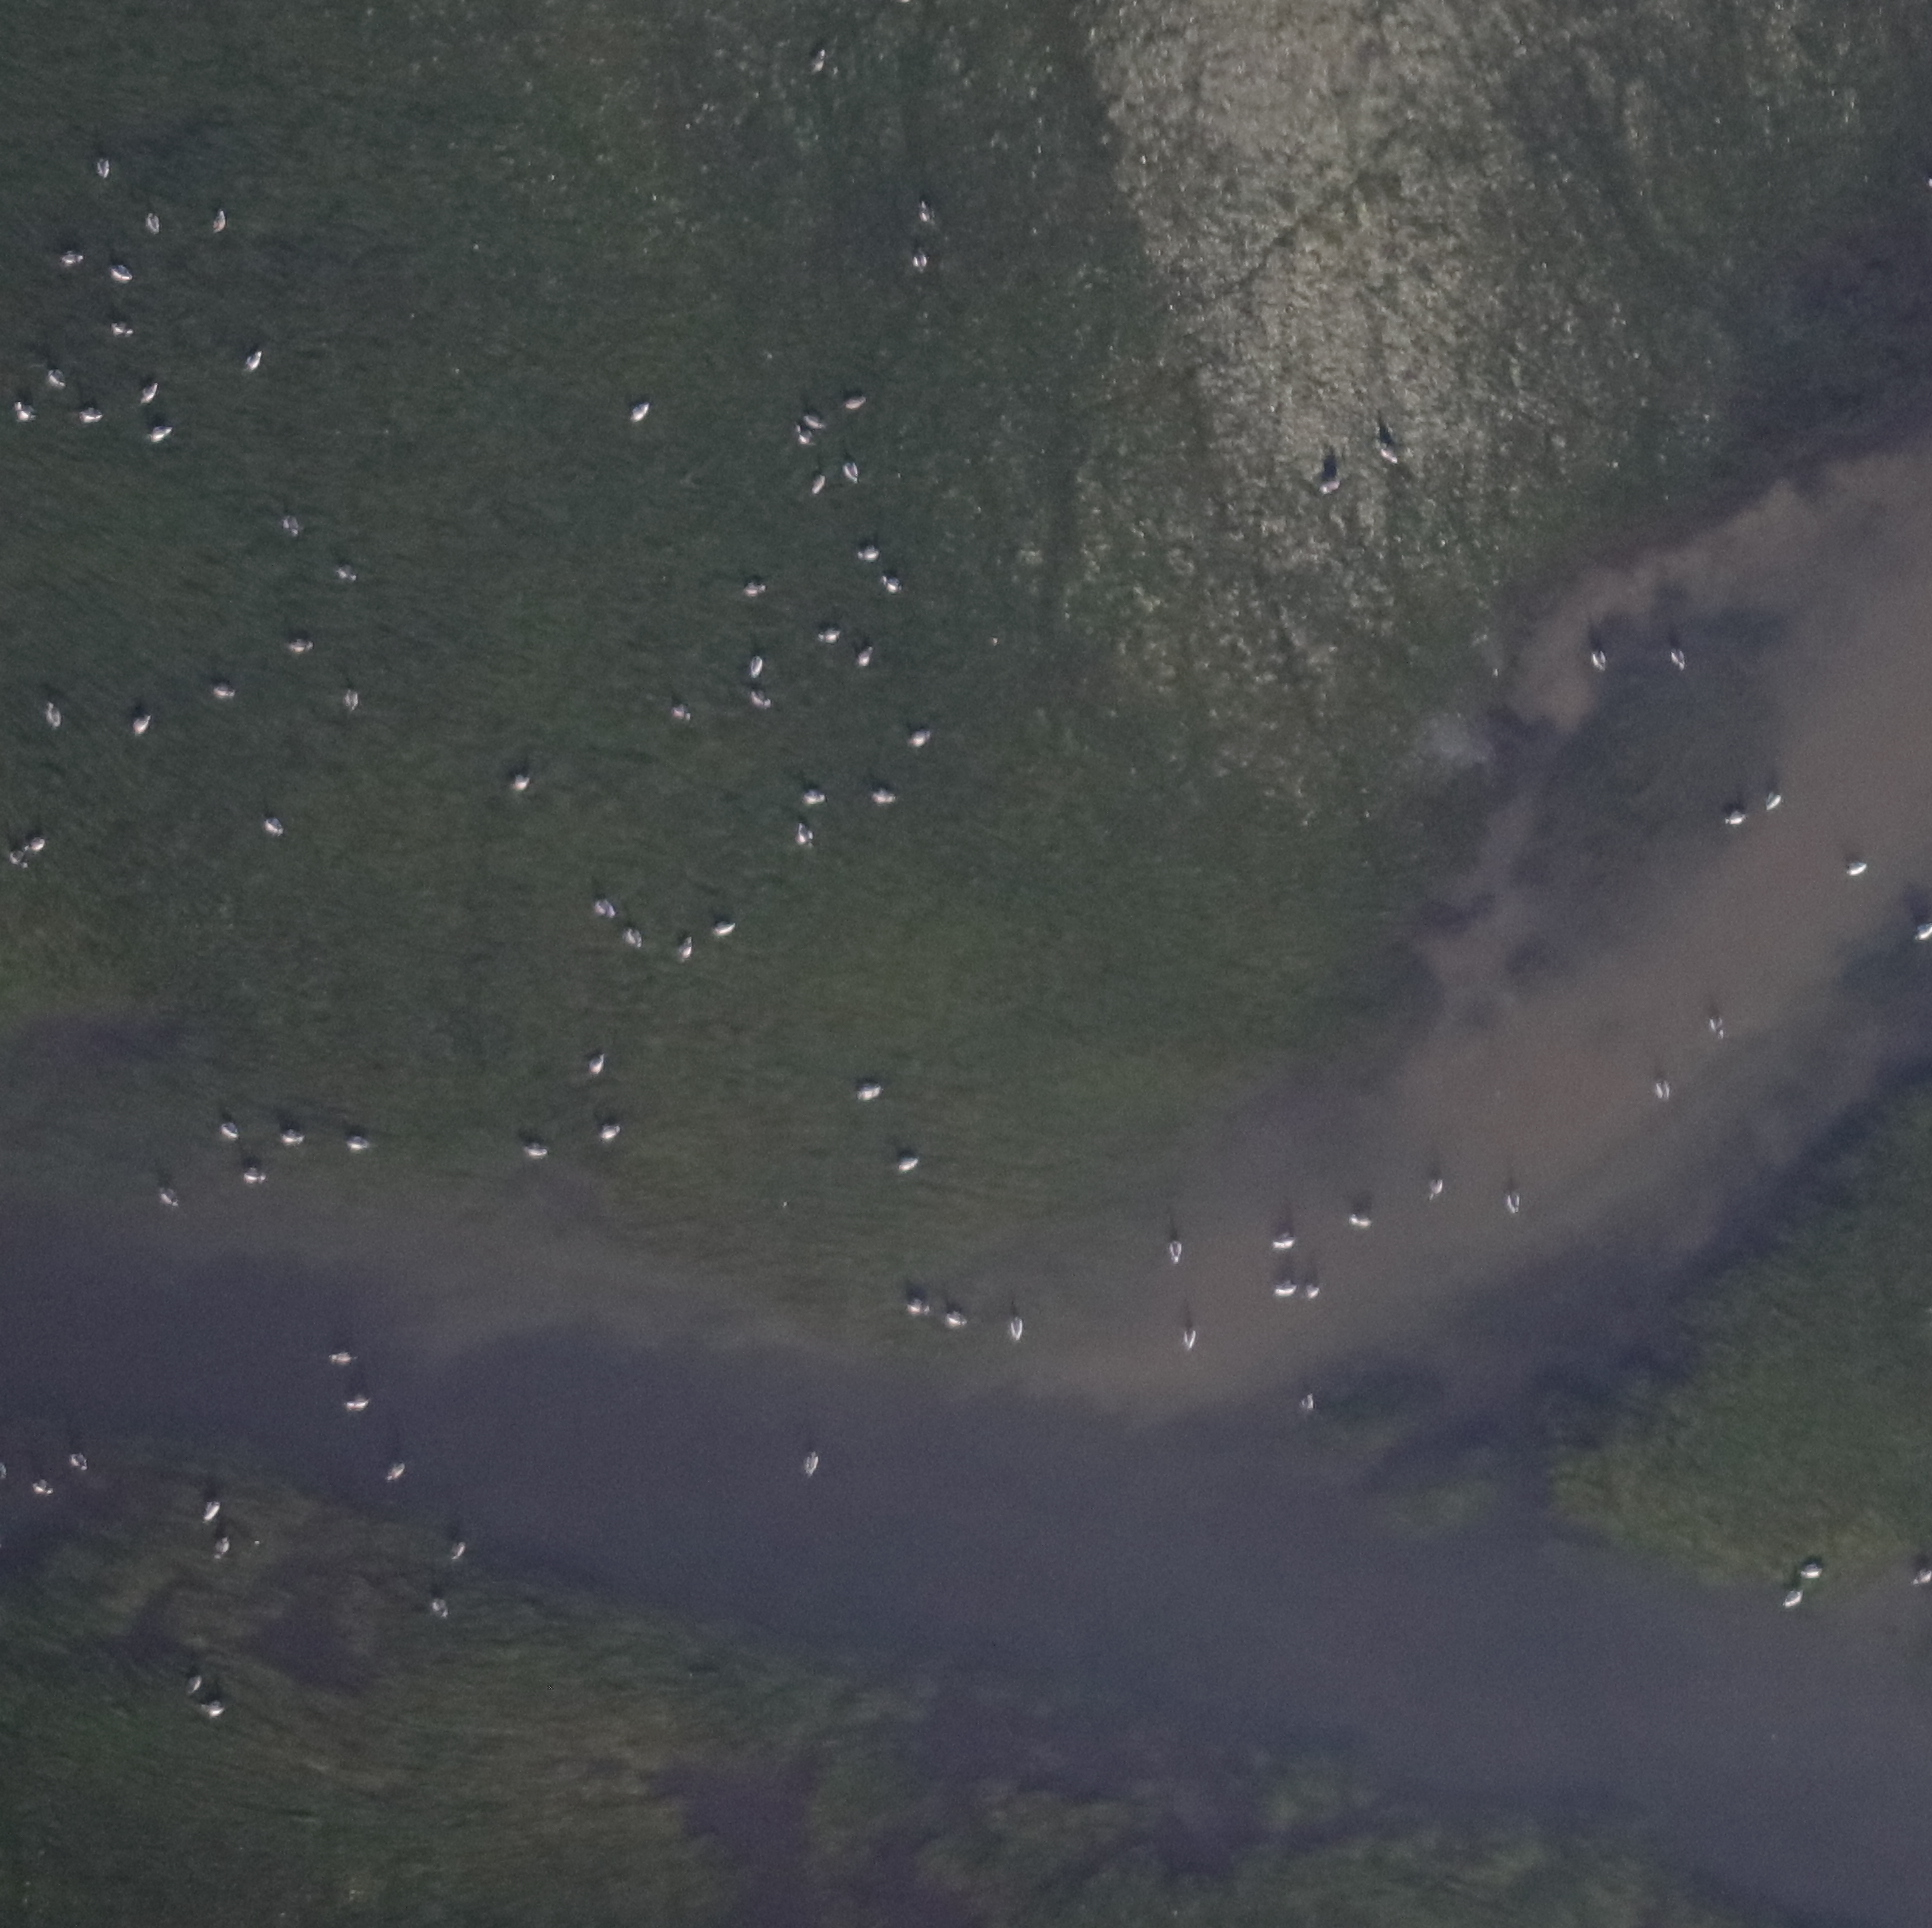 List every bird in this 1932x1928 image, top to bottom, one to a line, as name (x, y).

brant (821, 60)
brant (107, 168)
brant (923, 206)
brant (153, 220)
brant (221, 220)
brant (74, 256)
brant (923, 262)
brant (124, 273)
brant (125, 330)
brant (247, 367)
brant (65, 379)
brant (148, 392)
brant (851, 402)
brant (31, 406)
brant (651, 412)
brant (813, 414)
brant (103, 421)
brant (800, 434)
brant (166, 438)
brant (1393, 455)
brant (856, 470)
brant (1329, 486)
brant (831, 492)
brant (288, 528)
brant (870, 556)
brant (349, 577)
brant (895, 584)
brant (754, 595)
brant (832, 629)
brant (305, 634)
brant (865, 655)
brant (1687, 663)
brant (759, 664)
brant (1607, 665)
brant (230, 681)
brant (771, 696)
brant (356, 706)
brant (62, 714)
brant (681, 714)
brant (146, 718)
brant (920, 739)
brant (537, 779)
brant (892, 792)
brant (825, 798)
brant (1775, 805)
brant (1745, 812)
brant (813, 830)
brant (44, 834)
brant (276, 839)
brant (21, 859)
brant (1860, 863)
brant (609, 898)
brant (725, 928)
brant (1914, 928)
brant (643, 940)
brant (694, 956)
brant (1720, 1030)
brant (596, 1065)
brant (1668, 1087)
brant (870, 1093)
brant (619, 1128)
brant (232, 1132)
brant (289, 1136)
brant (362, 1148)
brant (533, 1157)
brant (911, 1163)
brant (254, 1176)
brant (1441, 1184)
brant (172, 1197)
brant (1517, 1197)
brant (1369, 1219)
brant (1279, 1236)
brant (1173, 1253)
brant (1279, 1288)
brant (1315, 1291)
brant (922, 1302)
brant (957, 1318)
brant (1188, 1329)
brant (1022, 1331)
brant (342, 1352)
brant (361, 1401)
brant (1315, 1406)
brant (93, 1462)
brant (819, 1464)
brant (394, 1469)
brant (40, 1494)
brant (217, 1517)
brant (224, 1555)
brant (464, 1556)
brant (1819, 1563)
brant (1932, 1575)
brant (1794, 1596)
brant (435, 1611)
brant (205, 1669)
brant (223, 1711)